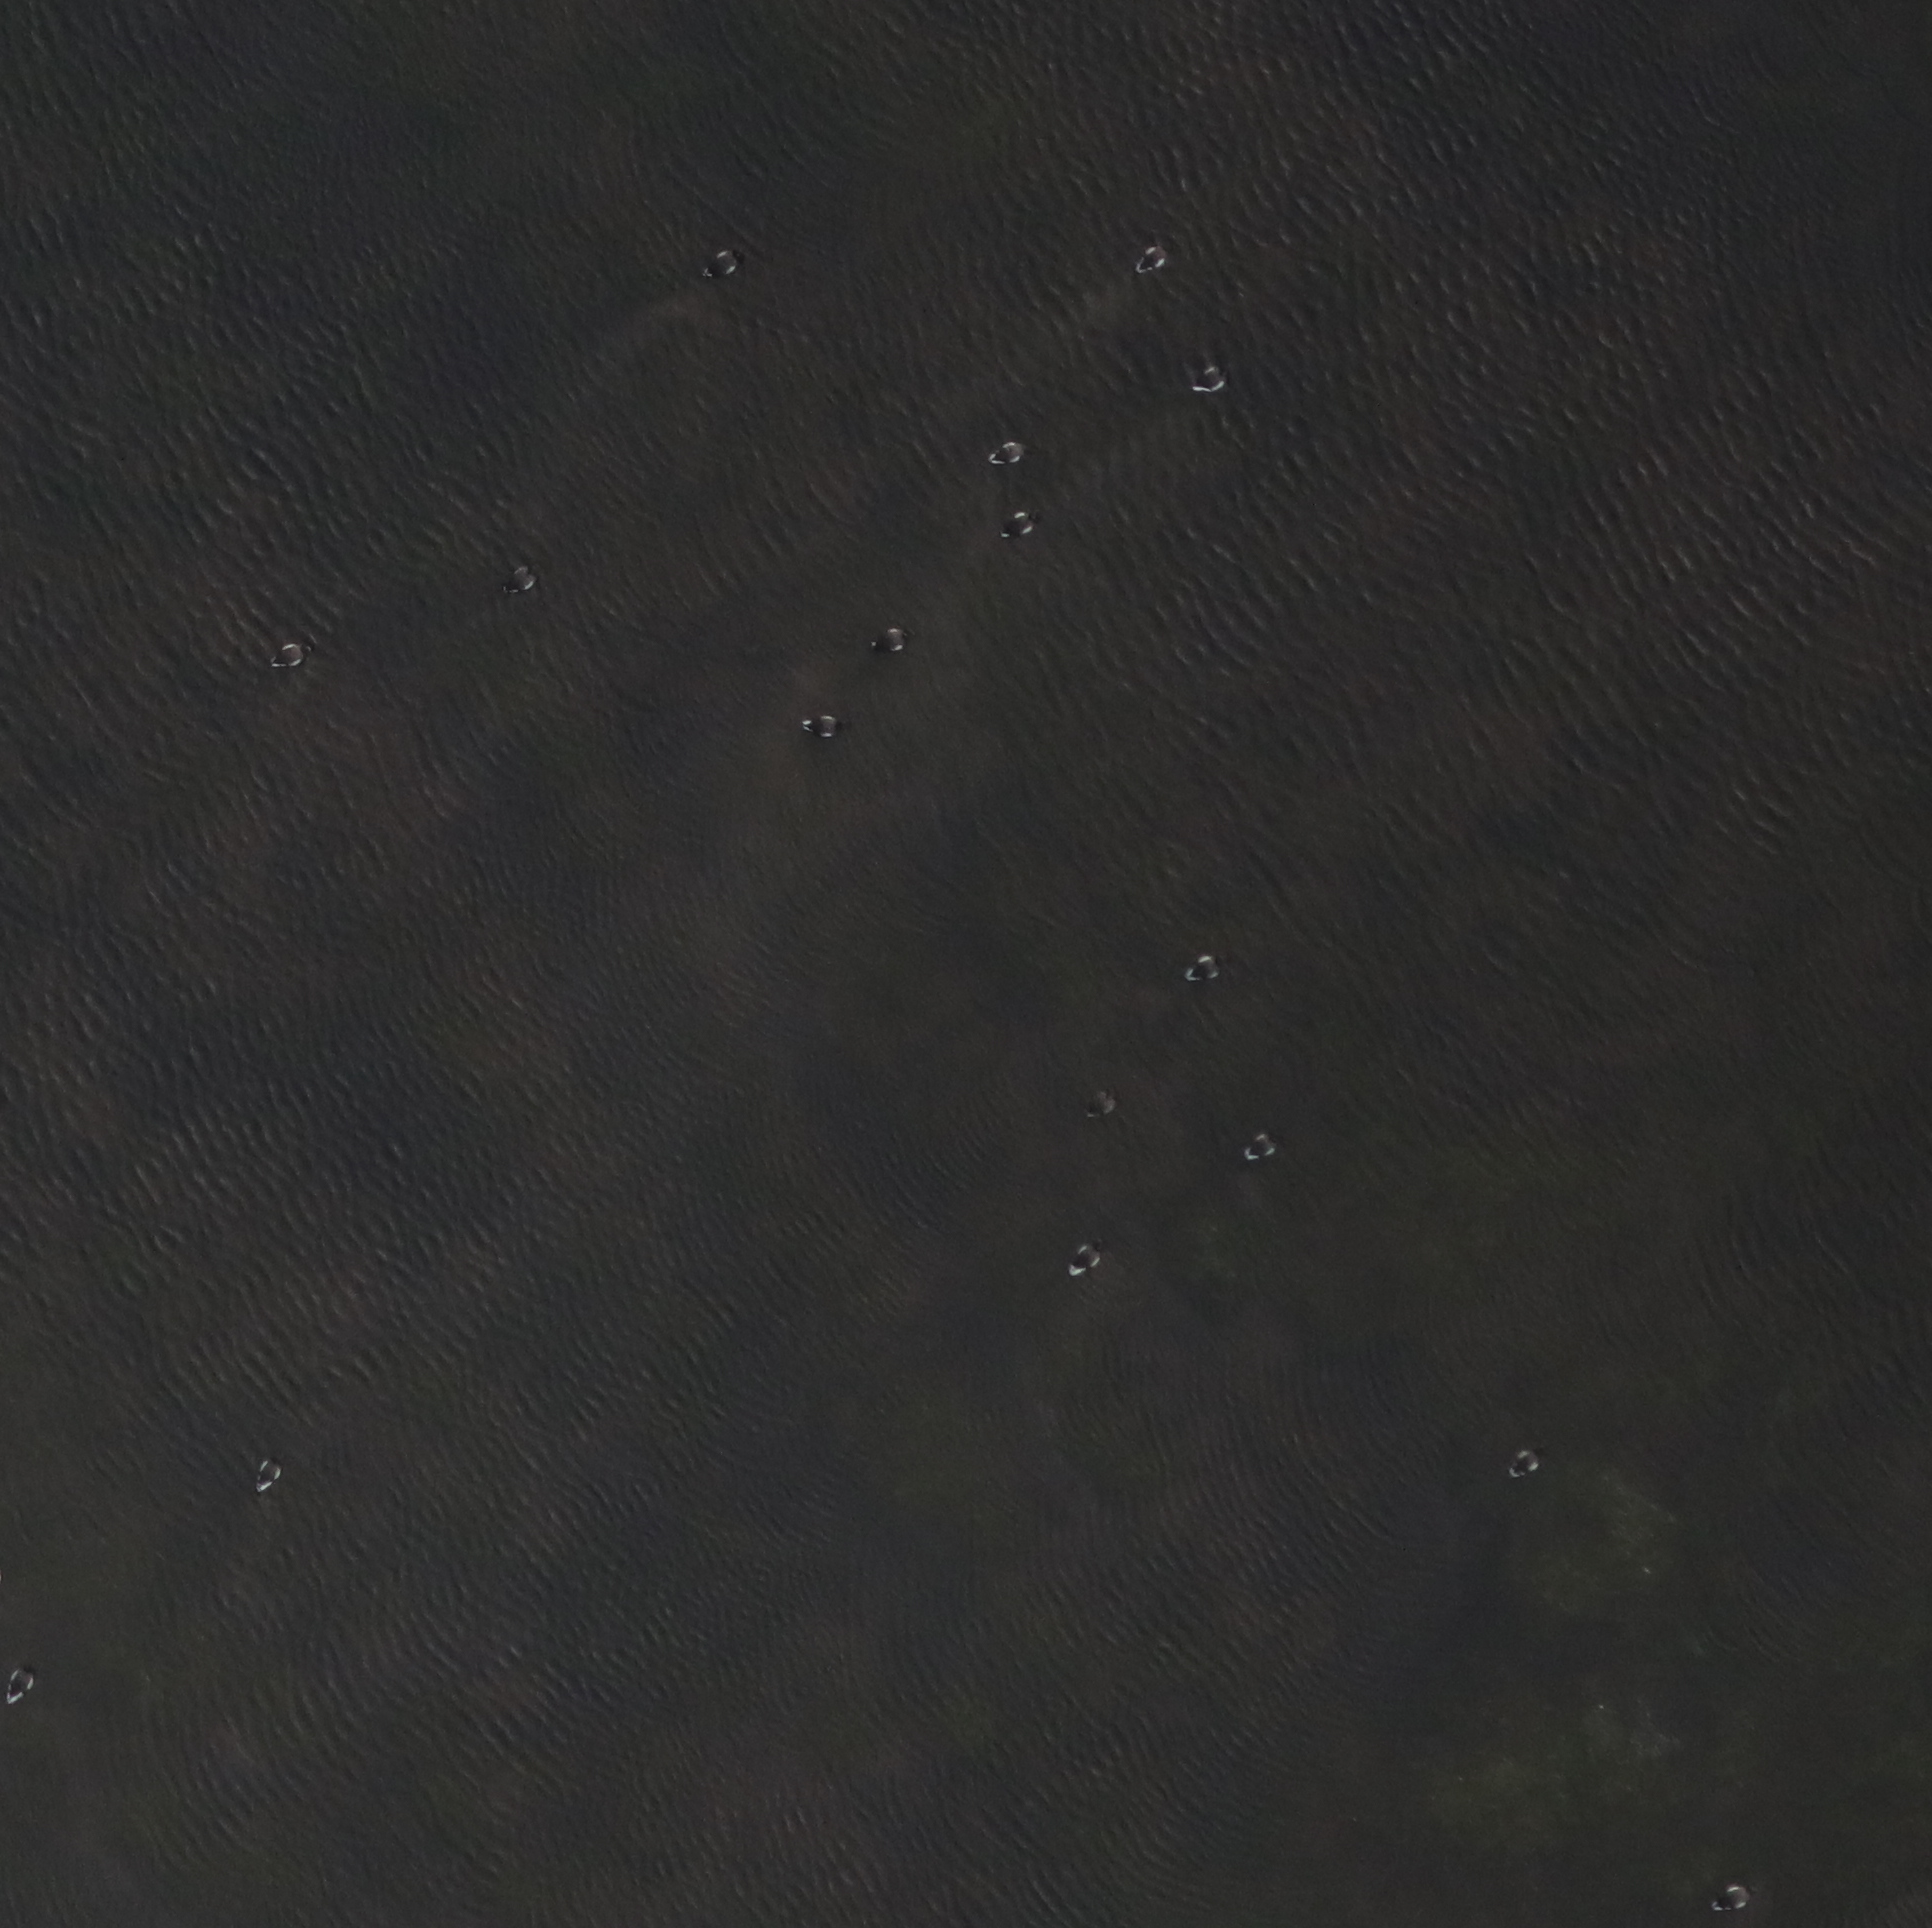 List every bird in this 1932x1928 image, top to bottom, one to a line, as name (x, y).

brant (1153, 258)
brant (724, 260)
brant (1210, 378)
brant (1009, 453)
brant (1021, 522)
brant (522, 577)
brant (892, 640)
brant (292, 654)
brant (824, 727)
brant (1206, 969)
brant (1102, 1101)
brant (1262, 1148)
brant (1088, 1256)
brant (1525, 1463)
brant (269, 1473)
brant (21, 1681)
brant (1734, 1900)